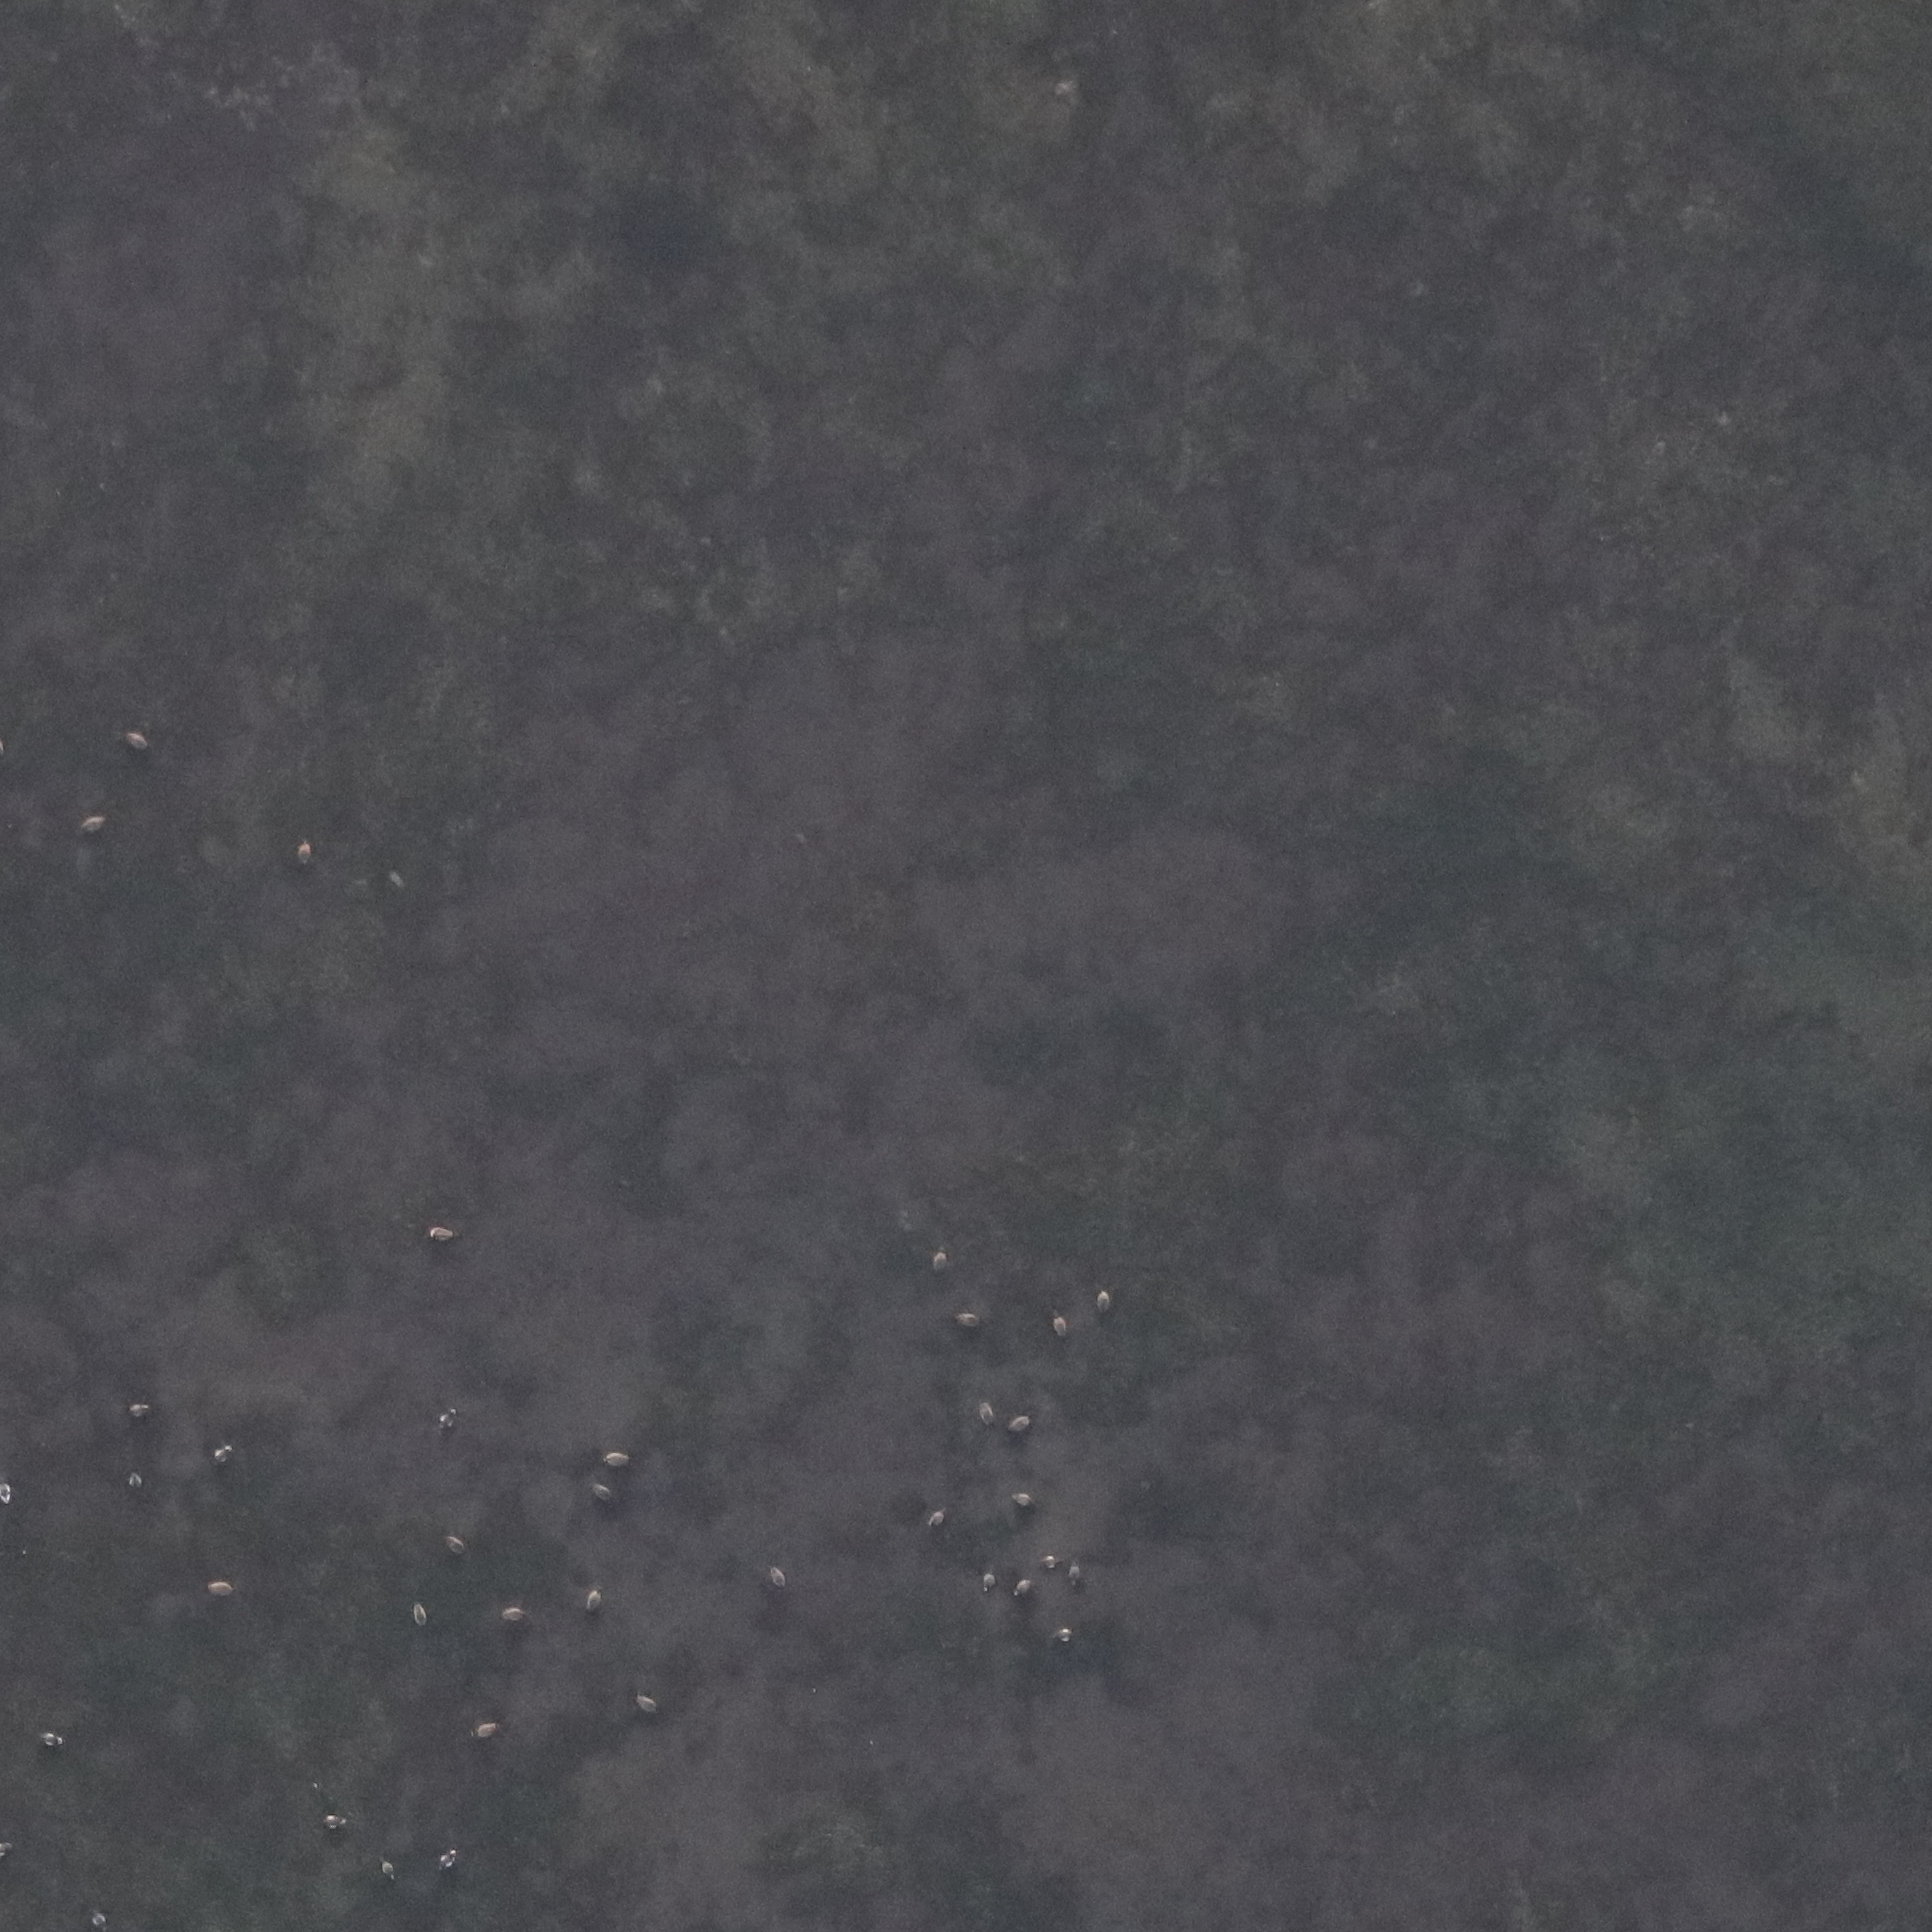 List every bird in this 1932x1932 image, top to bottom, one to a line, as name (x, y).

Canada goose (137, 741)
Canada goose (95, 826)
Canada goose (303, 852)
Canada goose (441, 1234)
Canada goose (937, 1261)
Canada goose (1101, 1302)
Canada goose (966, 1318)
Canada goose (1059, 1325)
brant (138, 1409)
Canada goose (986, 1414)
brant (447, 1420)
Canada goose (1017, 1425)
brant (222, 1455)
Canada goose (616, 1459)
brant (136, 1481)
Canada goose (602, 1488)
brant (4, 1490)
Canada goose (1026, 1500)
brant (1034, 1502)
Canada goose (936, 1520)
Canada goose (454, 1546)
brant (1048, 1564)
brant (1074, 1573)
Canada goose (778, 1577)
brant (989, 1579)
brant (1022, 1586)
Canada goose (221, 1589)
Canada goose (595, 1603)
Canada goose (420, 1614)
Canada goose (514, 1615)
brant (1065, 1636)
Canada goose (647, 1703)
Canada goose (487, 1729)
brant (51, 1740)
brant (334, 1821)
brant (1, 1849)
brant (447, 1860)
brant (382, 1867)
brant (100, 1922)